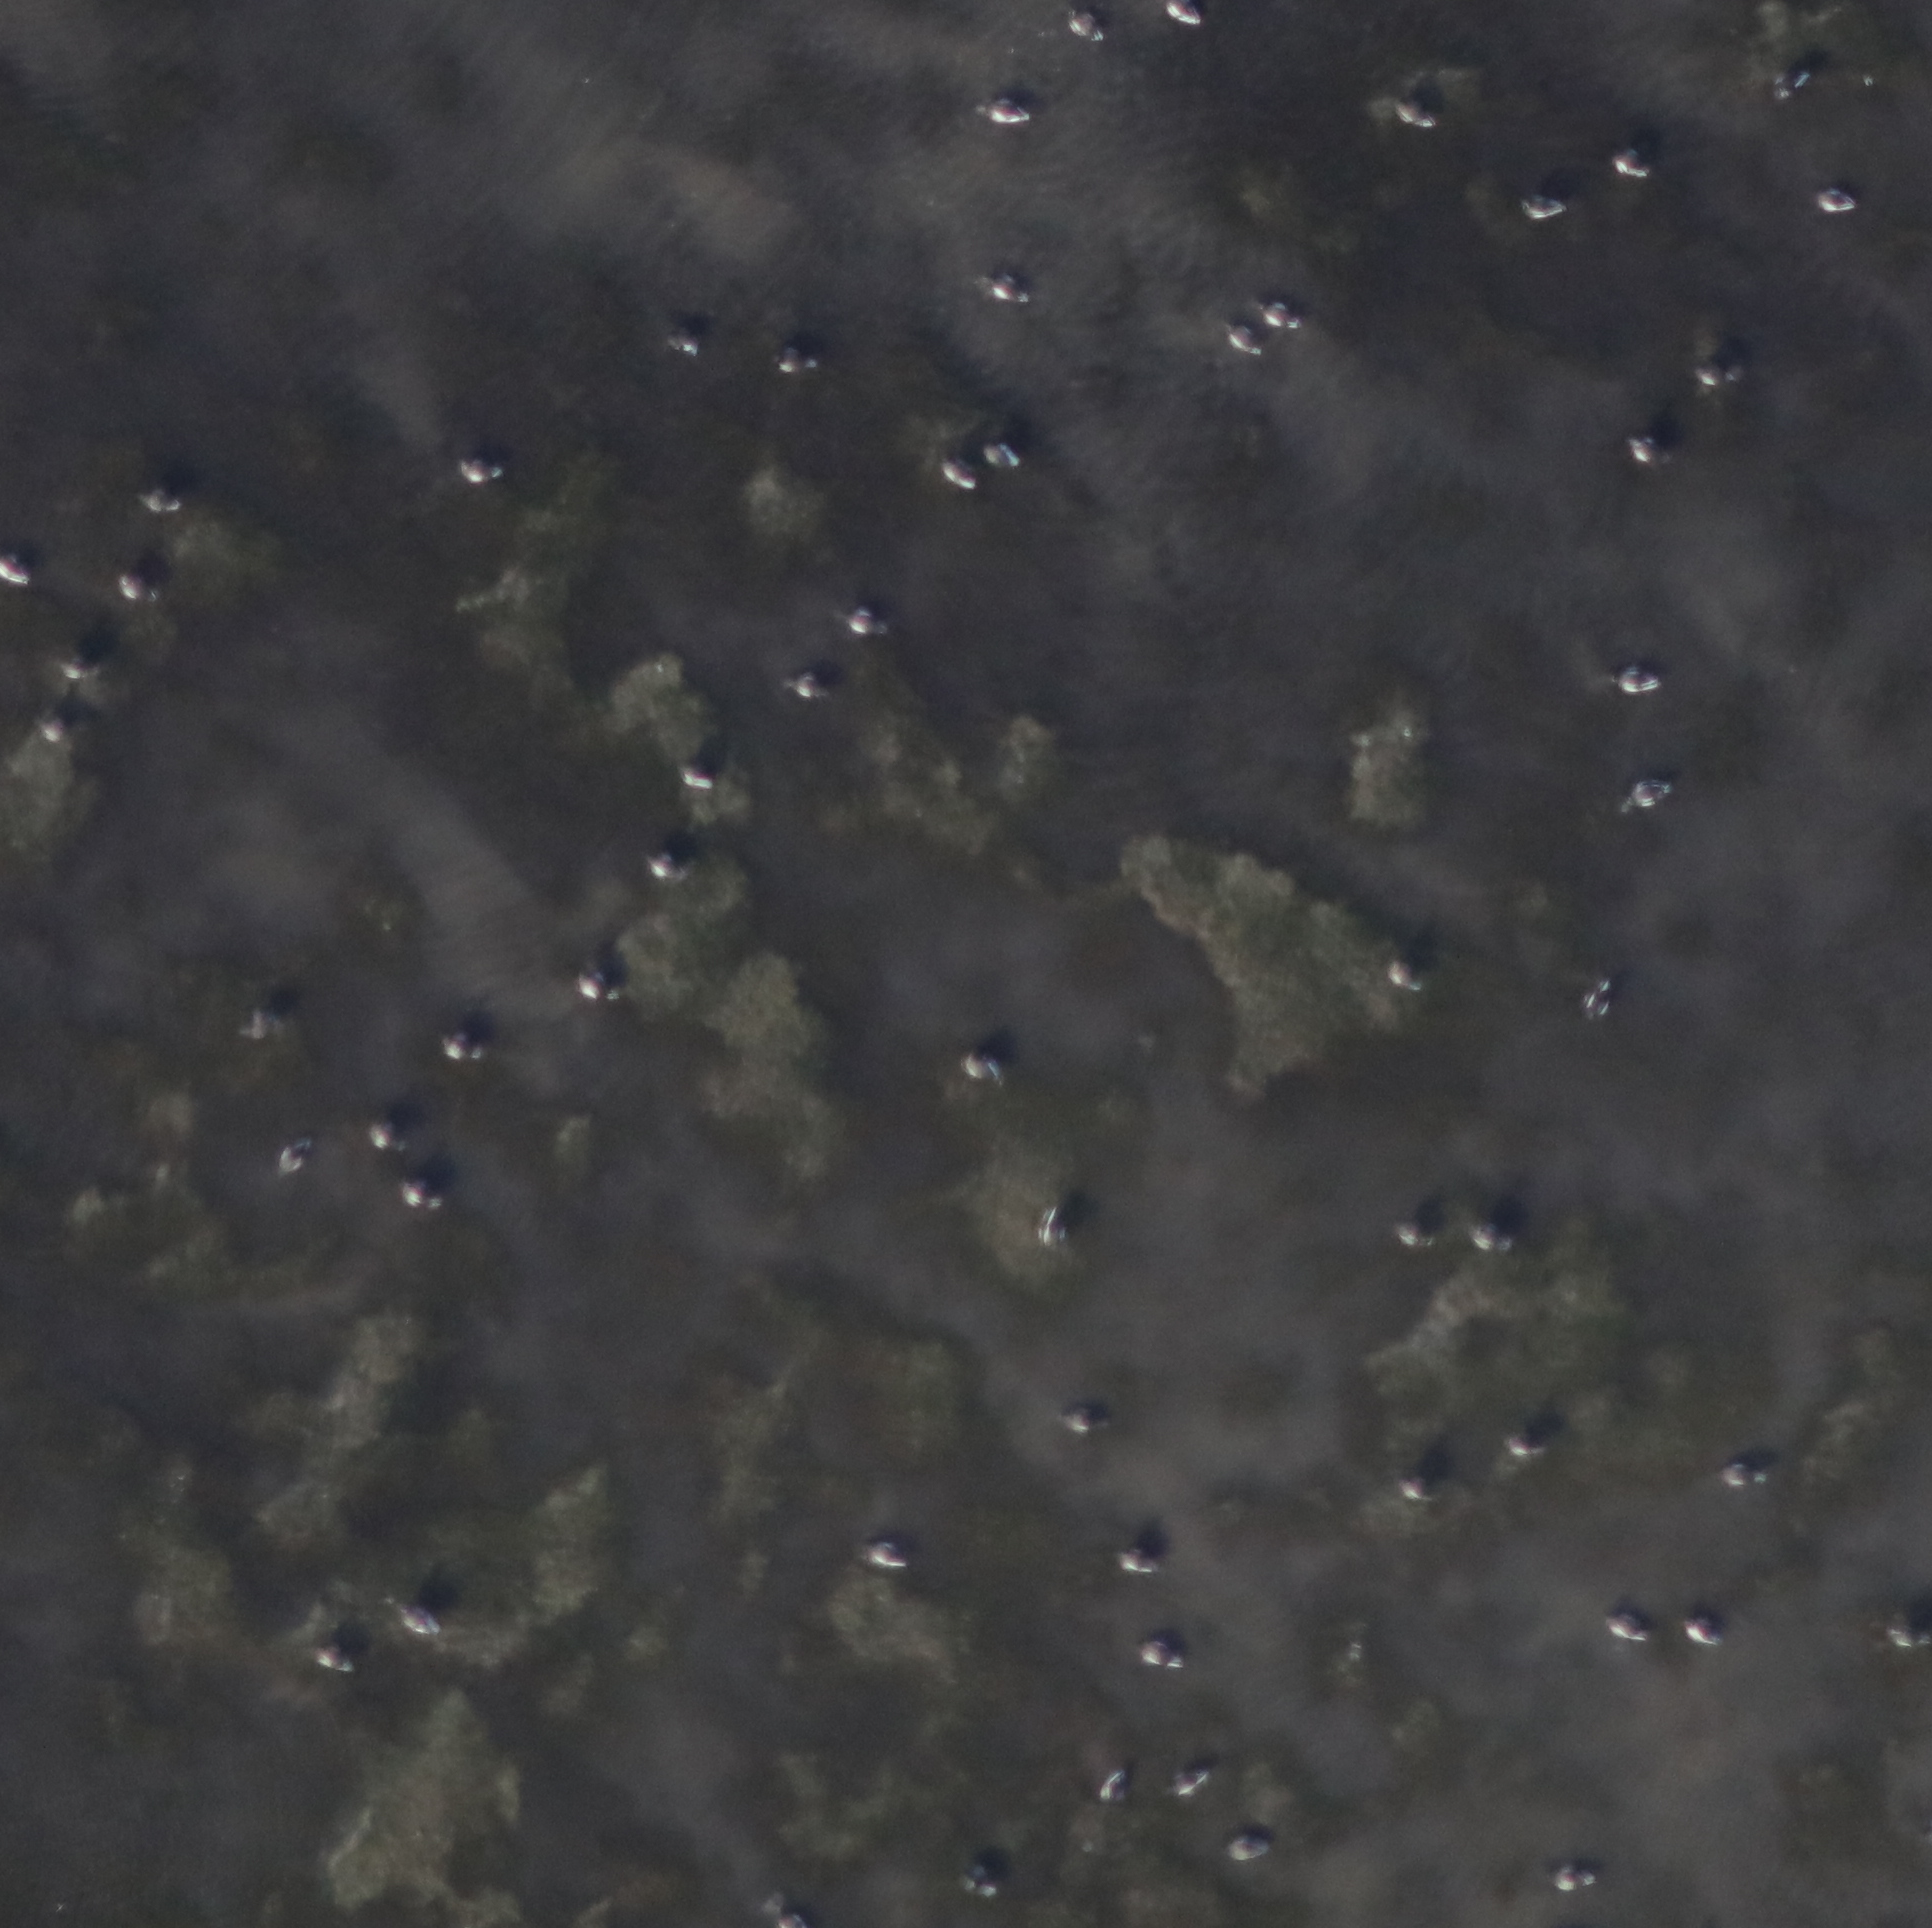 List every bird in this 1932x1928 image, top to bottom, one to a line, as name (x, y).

brant (1185, 8)
brant (1085, 23)
brant (1788, 81)
brant (1005, 108)
brant (1415, 111)
brant (1630, 162)
brant (1834, 198)
brant (1544, 206)
brant (1008, 286)
brant (1278, 313)
brant (1246, 335)
brant (687, 341)
brant (793, 360)
brant (1716, 363)
brant (1650, 448)
brant (1000, 452)
brant (482, 470)
brant (958, 480)
brant (163, 500)
brant (4, 562)
brant (137, 587)
brant (865, 622)
brant (1639, 677)
brant (74, 683)
brant (803, 688)
brant (53, 732)
brant (705, 776)
brant (1648, 793)
brant (667, 866)
brant (1403, 973)
brant (598, 991)
brant (1601, 1012)
brant (264, 1016)
brant (462, 1045)
brant (982, 1066)
brant (380, 1130)
brant (294, 1159)
brant (422, 1193)
brant (1058, 1235)
brant (1489, 1237)
brant (1418, 1241)
brant (1082, 1419)
brant (1523, 1447)
brant (1743, 1475)
brant (1421, 1489)
brant (886, 1557)
brant (1138, 1560)
brant (415, 1618)
brant (1628, 1626)
brant (1912, 1628)
brant (1704, 1629)
brant (1160, 1652)
brant (333, 1665)
brant (1191, 1780)
brant (1106, 1784)
brant (1251, 1844)
brant (978, 1877)
brant (1573, 1877)